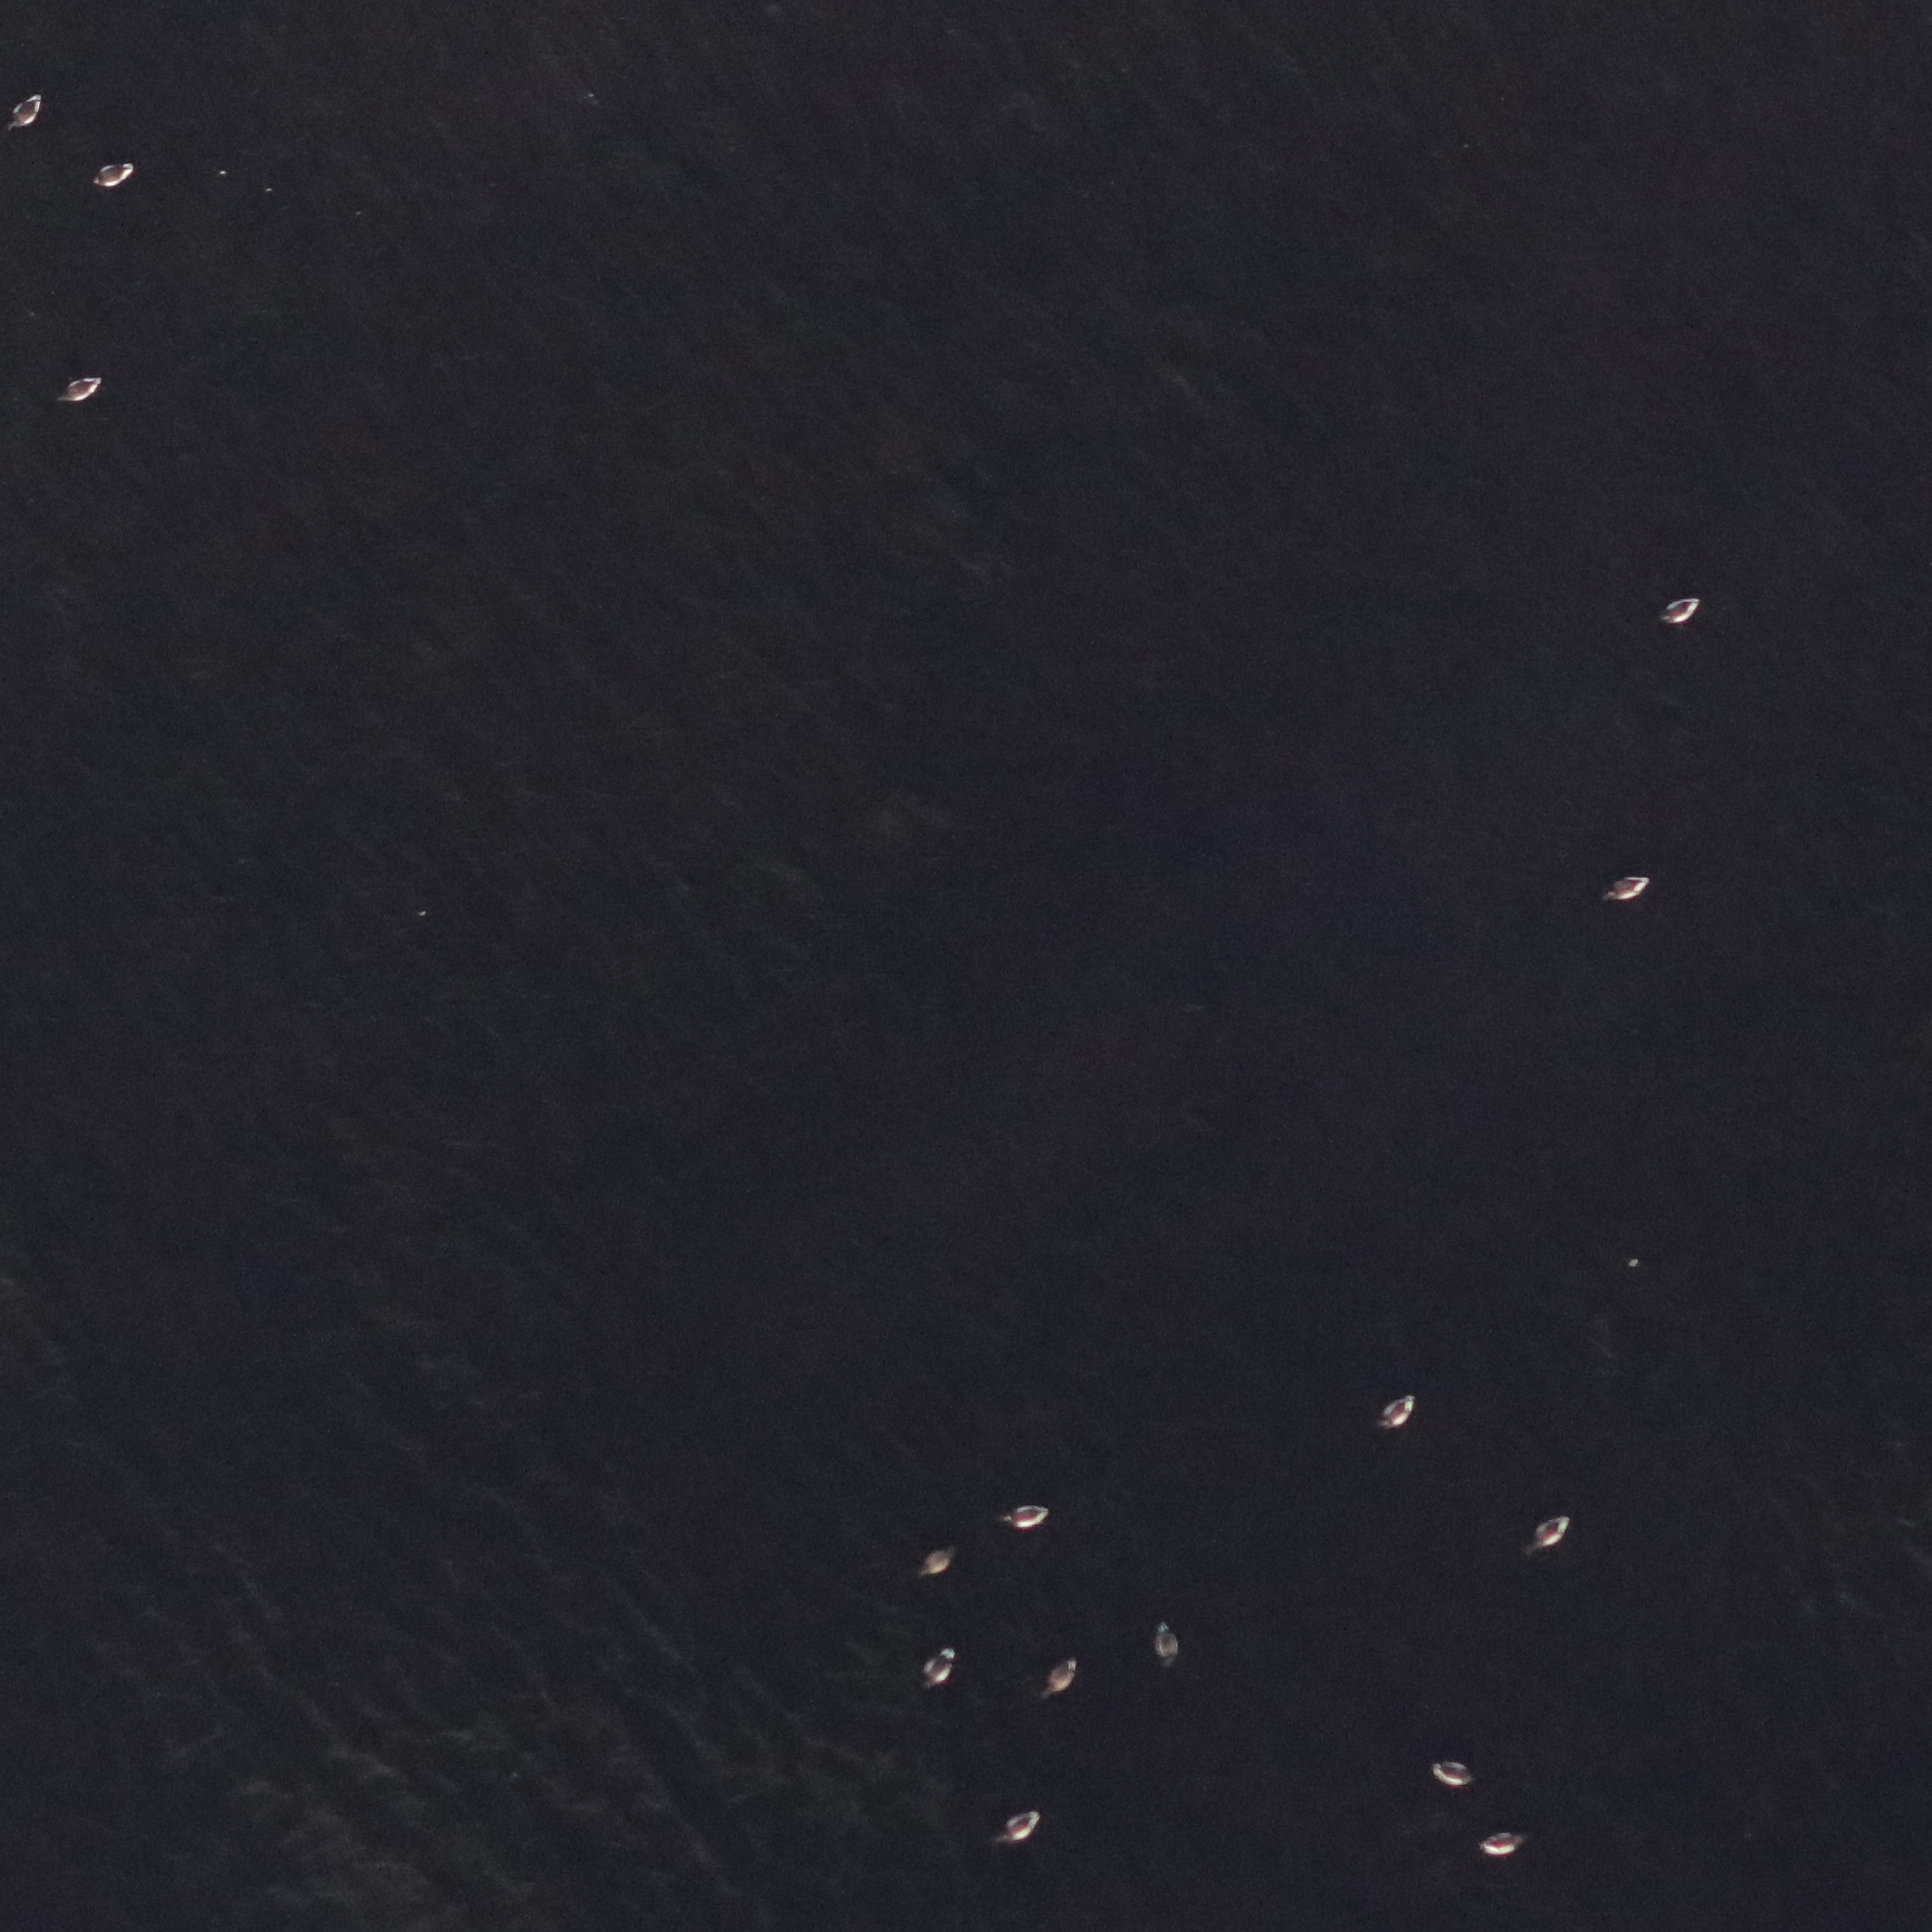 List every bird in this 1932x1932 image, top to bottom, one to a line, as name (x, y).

brant (25, 111)
brant (113, 174)
brant (89, 385)
brant (1684, 606)
brant (1624, 889)
brant (1394, 1416)
brant (1033, 1514)
brant (1556, 1535)
brant (935, 1560)
brant (1166, 1642)
brant (937, 1668)
brant (1059, 1678)
brant (1453, 1772)
brant (1025, 1816)
brant (1504, 1843)